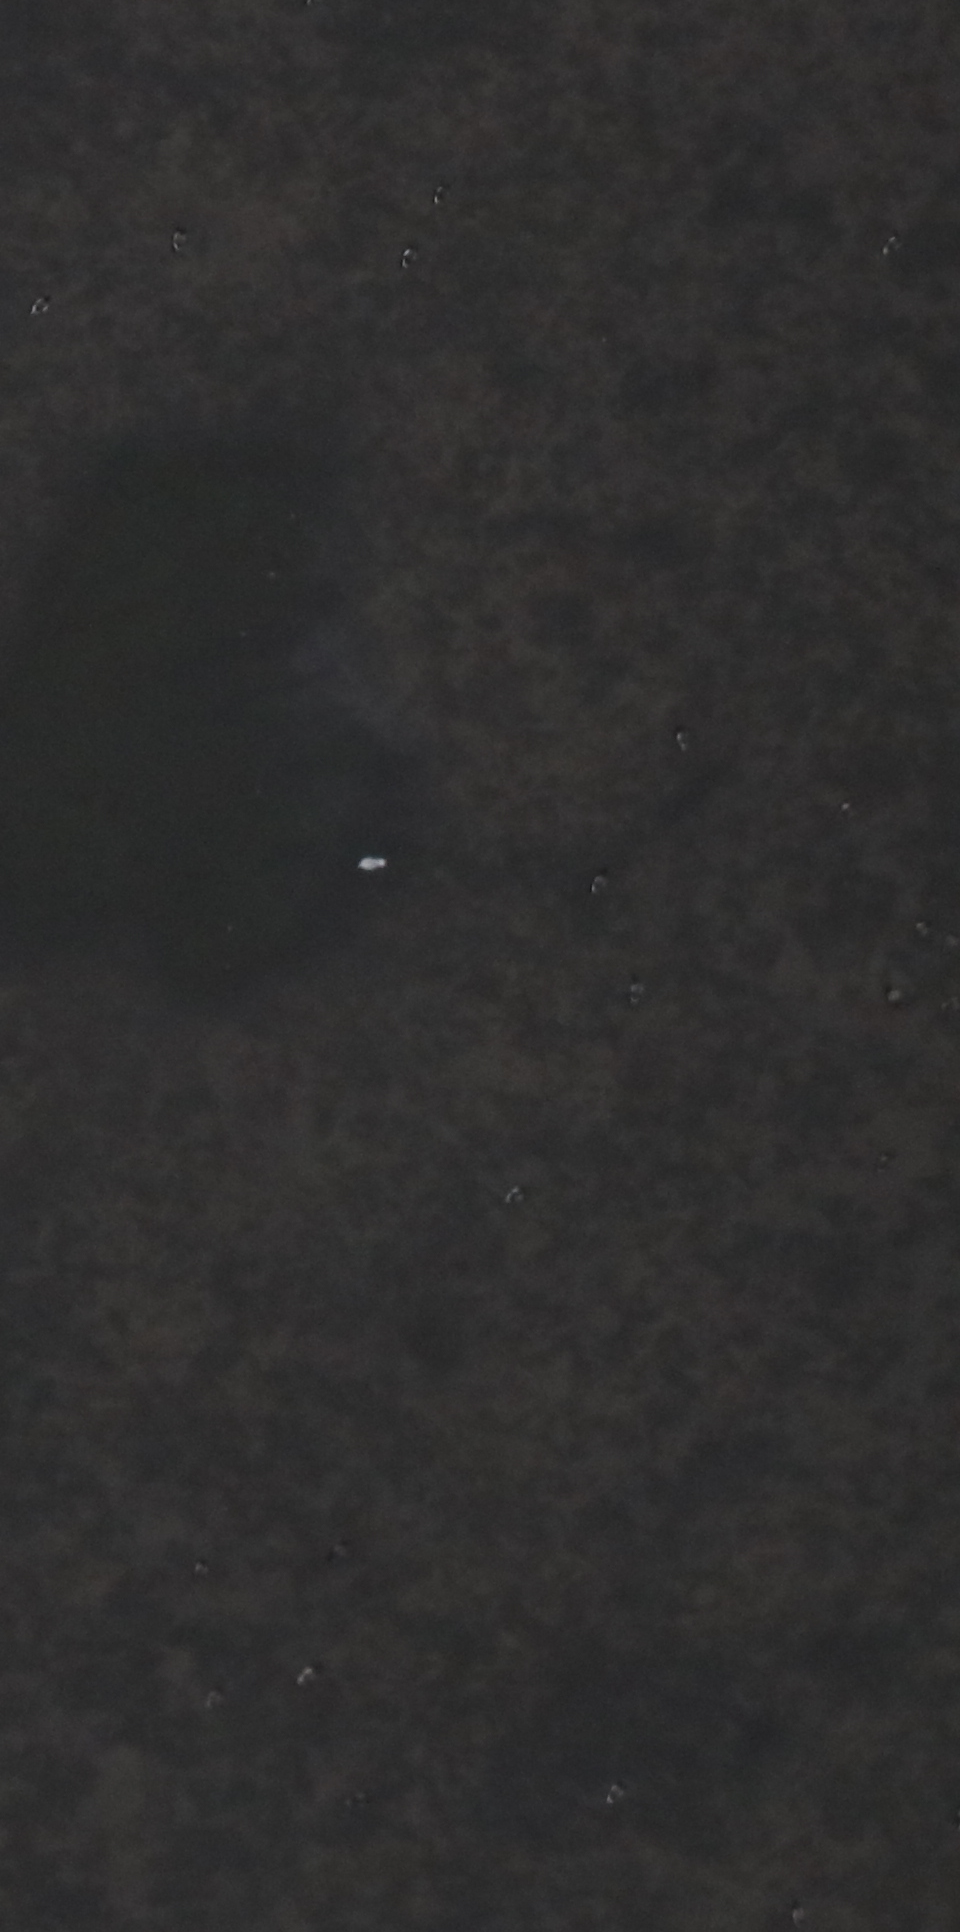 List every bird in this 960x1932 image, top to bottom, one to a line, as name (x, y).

brant (442, 189)
brant (178, 240)
brant (896, 243)
brant (420, 251)
brant (41, 305)
brant (695, 739)
brant (845, 802)
gull (368, 863)
brant (605, 877)
brant (921, 932)
brant (628, 990)
brant (897, 994)
brant (957, 1006)
brant (884, 1165)
brant (517, 1194)
brant (343, 1550)
brant (204, 1568)
brant (305, 1667)
brant (216, 1693)
brant (616, 1790)
brant (359, 1799)
brant (797, 1903)